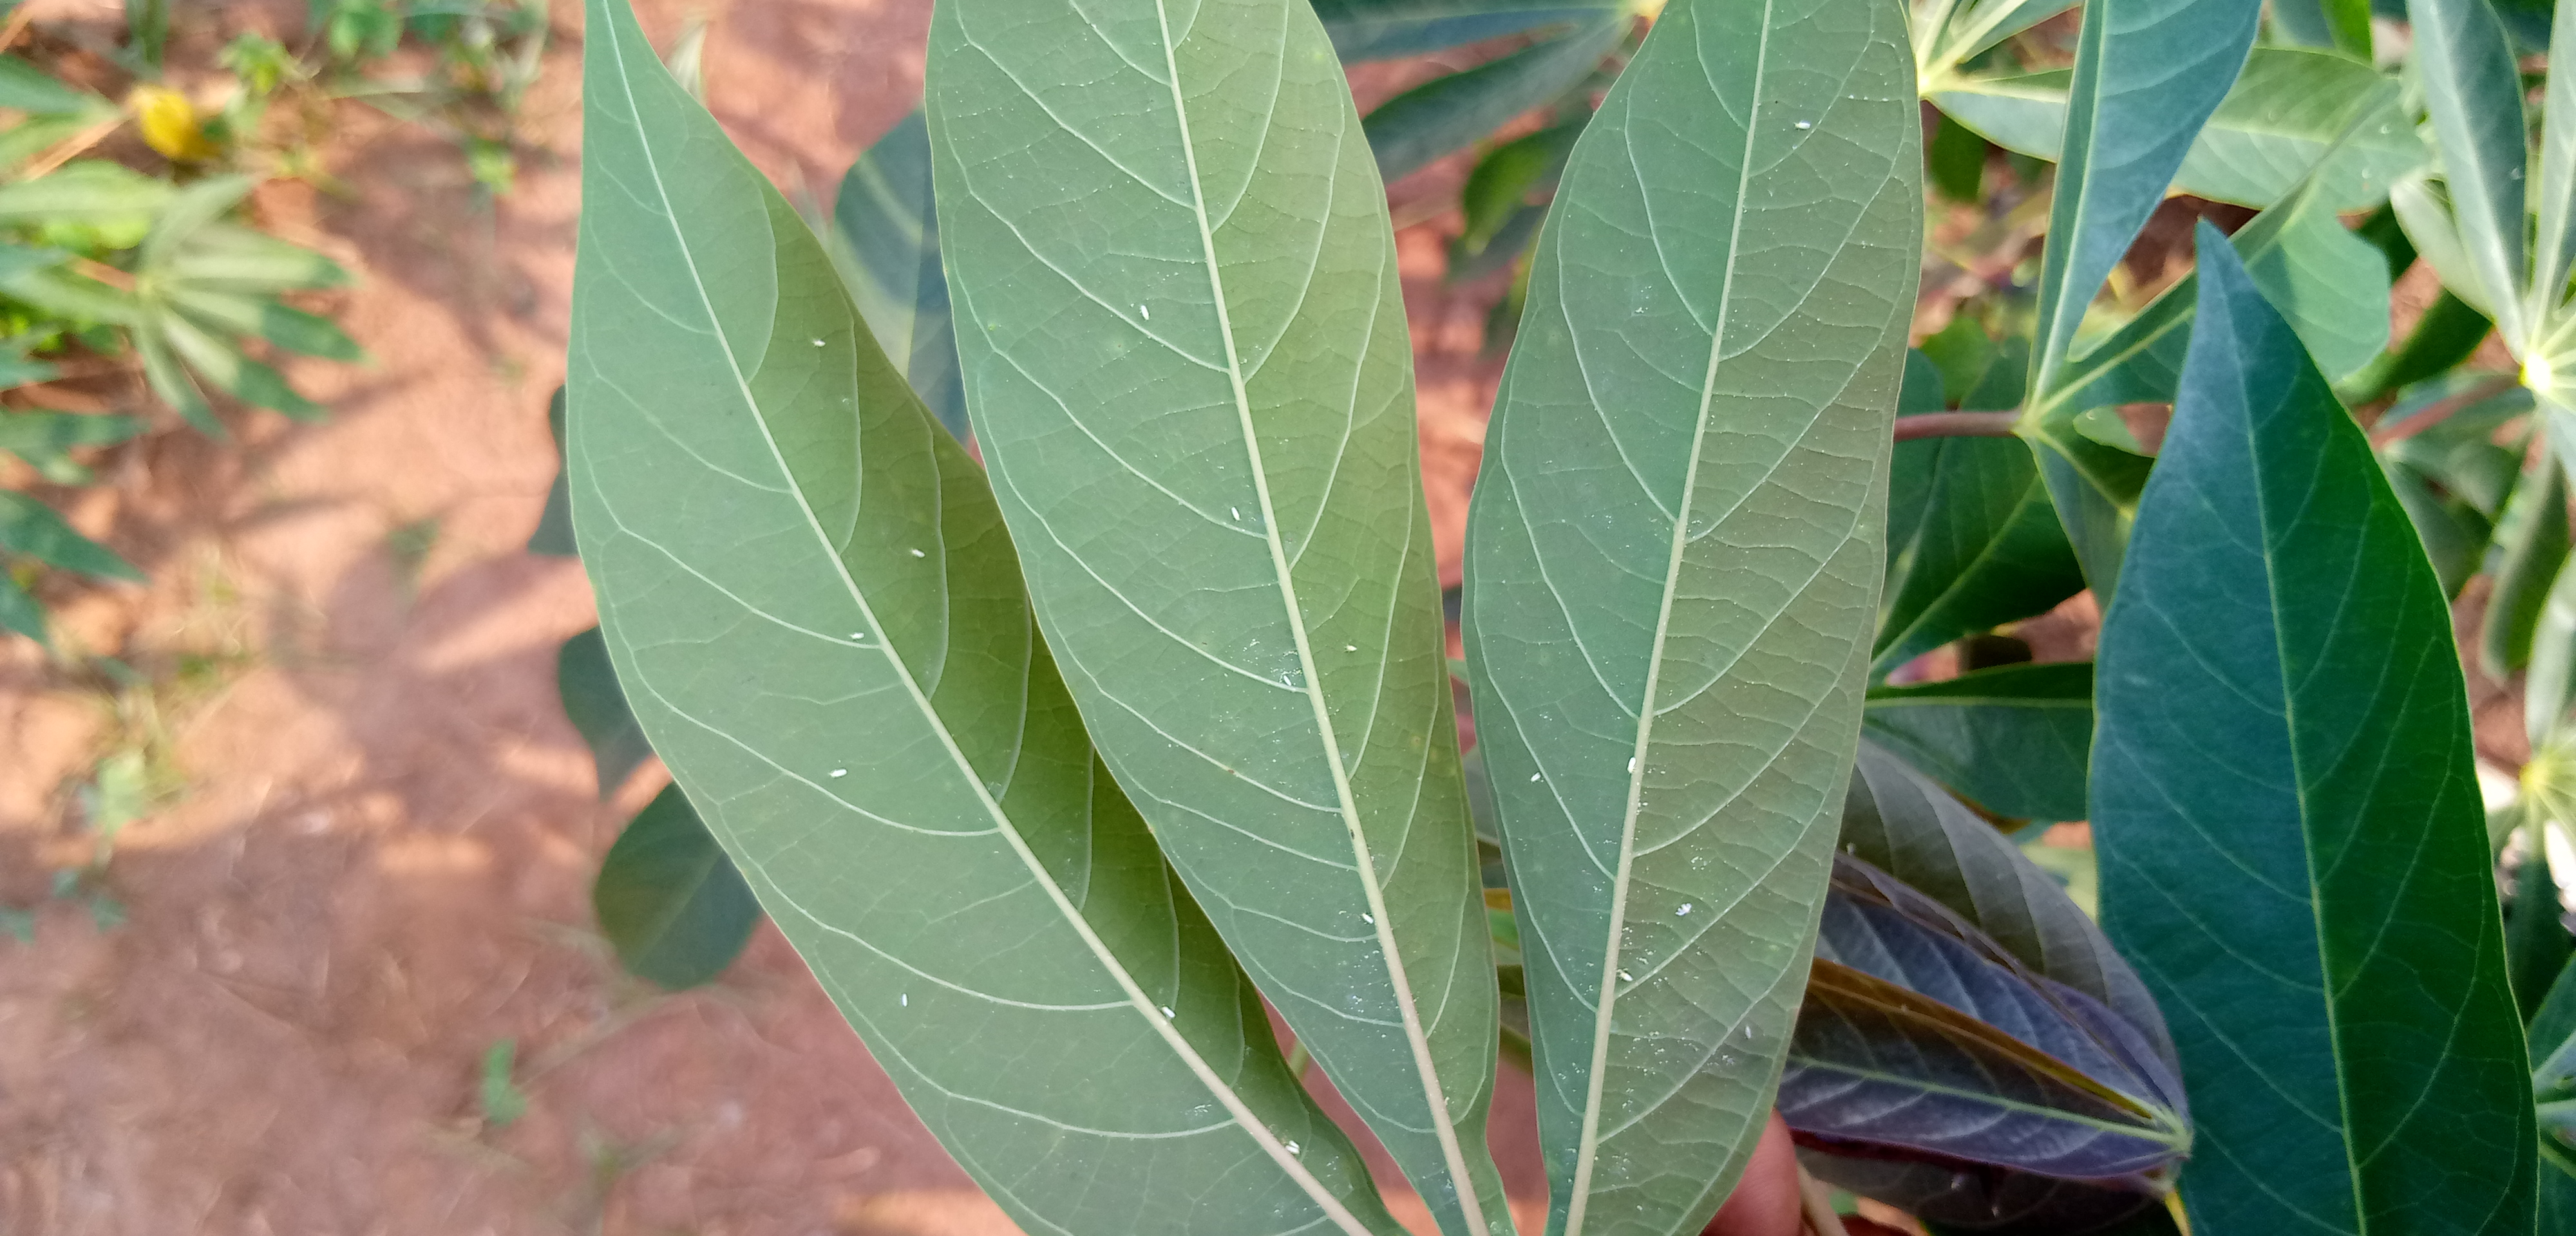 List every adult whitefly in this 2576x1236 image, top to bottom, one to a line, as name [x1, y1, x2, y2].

whitefly [1791, 118, 1813, 131]
whitefly [1139, 301, 1152, 320]
whitefly [811, 337, 828, 349]
whitefly [1229, 503, 1242, 521]
whitefly [909, 545, 931, 561]
whitefly [849, 630, 866, 641]
whitefly [1343, 639, 1358, 655]
whitefly [1282, 672, 1294, 686]
whitefly [1625, 754, 1641, 774]
whitefly [828, 764, 849, 781]
whitefly [1529, 769, 1544, 784]
whitefly [1674, 901, 1694, 918]
whitefly [1360, 910, 1376, 925]
whitefly [1615, 969, 1636, 982]
whitefly [899, 991, 910, 1009]
whitefly [1160, 1001, 1177, 1020]
whitefly [1283, 1138, 1303, 1156]